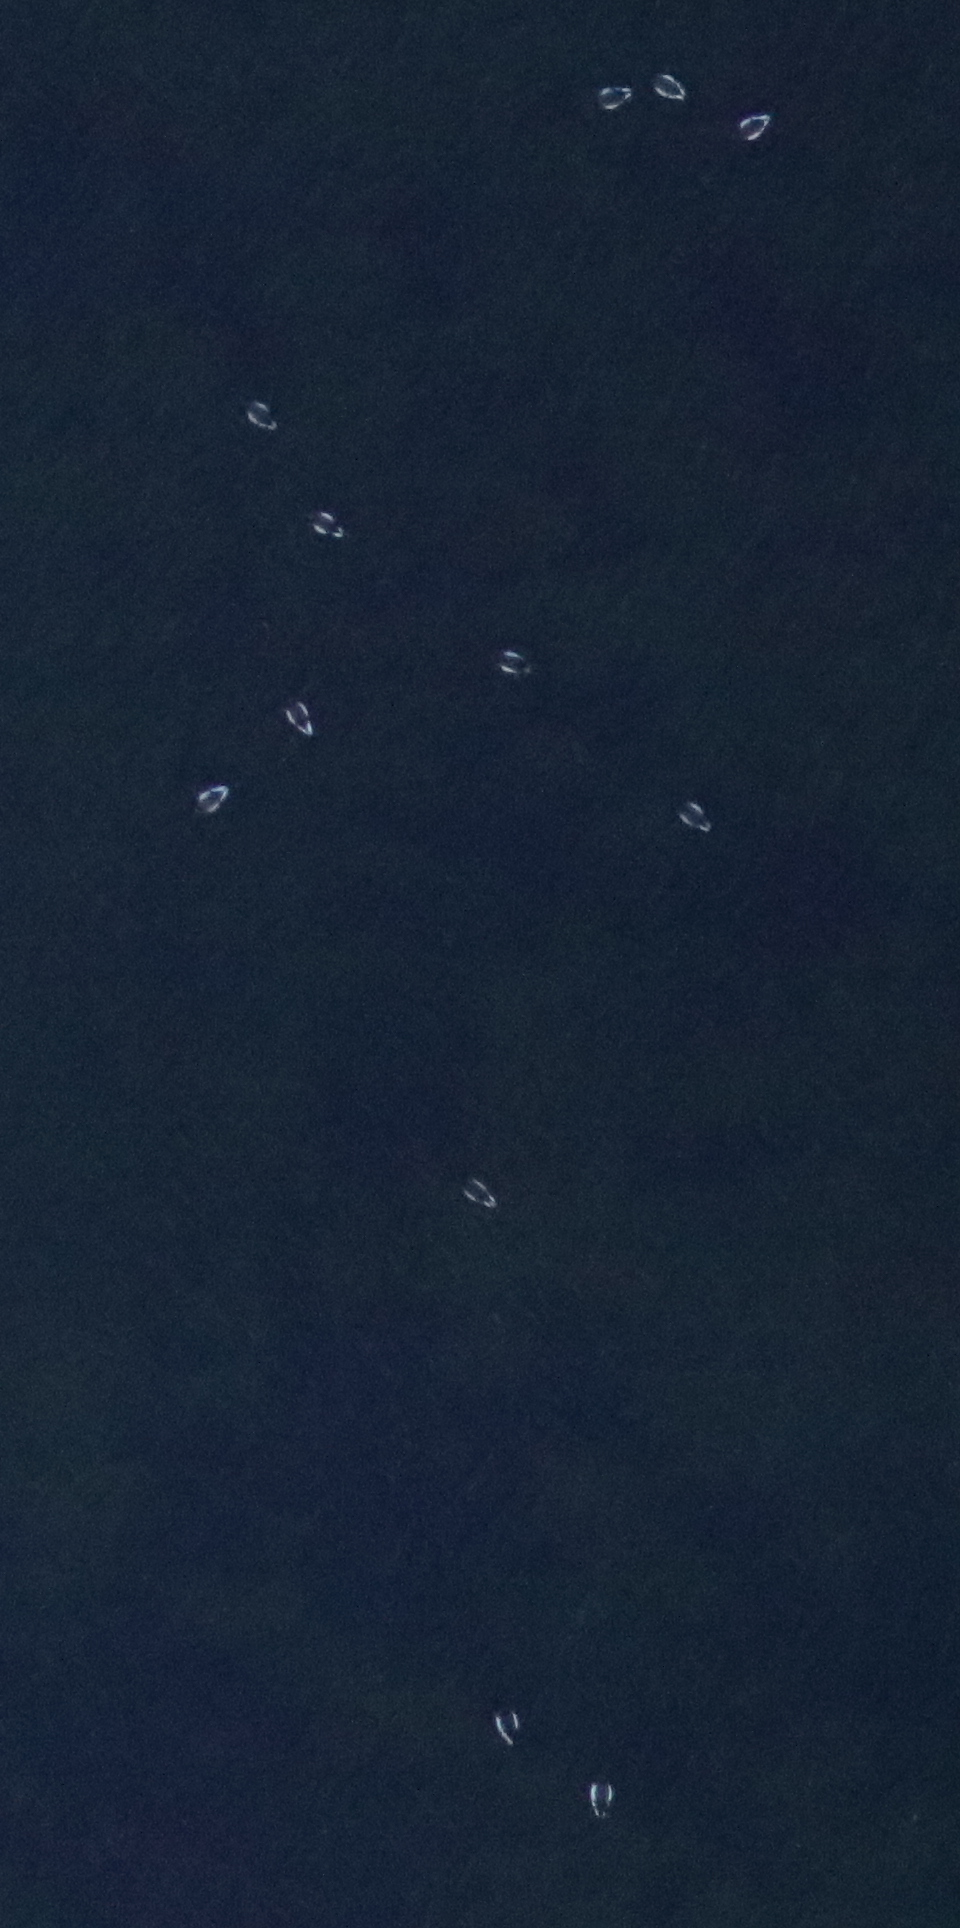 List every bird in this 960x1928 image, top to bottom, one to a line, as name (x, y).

brant (669, 85)
brant (612, 98)
brant (752, 127)
brant (260, 415)
brant (325, 524)
brant (513, 662)
brant (298, 714)
brant (211, 801)
brant (692, 815)
brant (477, 1190)
brant (507, 1726)
brant (600, 1797)